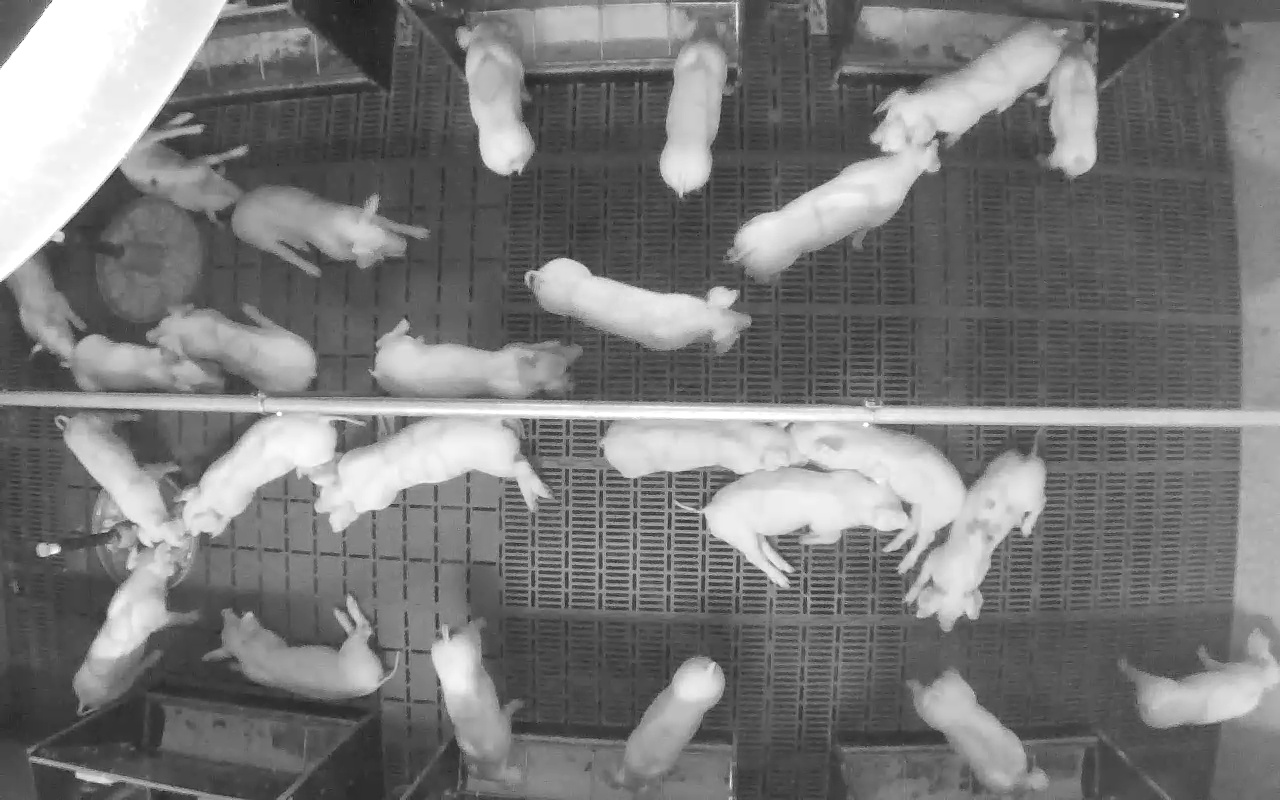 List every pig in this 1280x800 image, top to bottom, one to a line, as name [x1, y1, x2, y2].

pig [657, 6, 729, 202]
pig [454, 18, 536, 179]
pig [869, 28, 1069, 147]
pig [1033, 37, 1101, 181]
pig [117, 112, 247, 228]
pig [725, 115, 943, 285]
pig [231, 185, 429, 277]
pig [4, 250, 89, 363]
pig [523, 257, 753, 356]
pig [143, 302, 317, 394]
pig [365, 318, 583, 399]
pig [61, 333, 225, 393]
pig [54, 410, 188, 550]
pig [173, 412, 368, 539]
pig [595, 416, 810, 477]
pig [308, 419, 555, 533]
pig [786, 421, 967, 576]
pig [903, 429, 1048, 632]
pig [674, 460, 908, 590]
pig [72, 542, 203, 715]
pig [202, 591, 402, 704]
pig [429, 615, 534, 791]
pig [1115, 629, 1279, 730]
pig [602, 655, 727, 798]
pig [904, 667, 1048, 797]